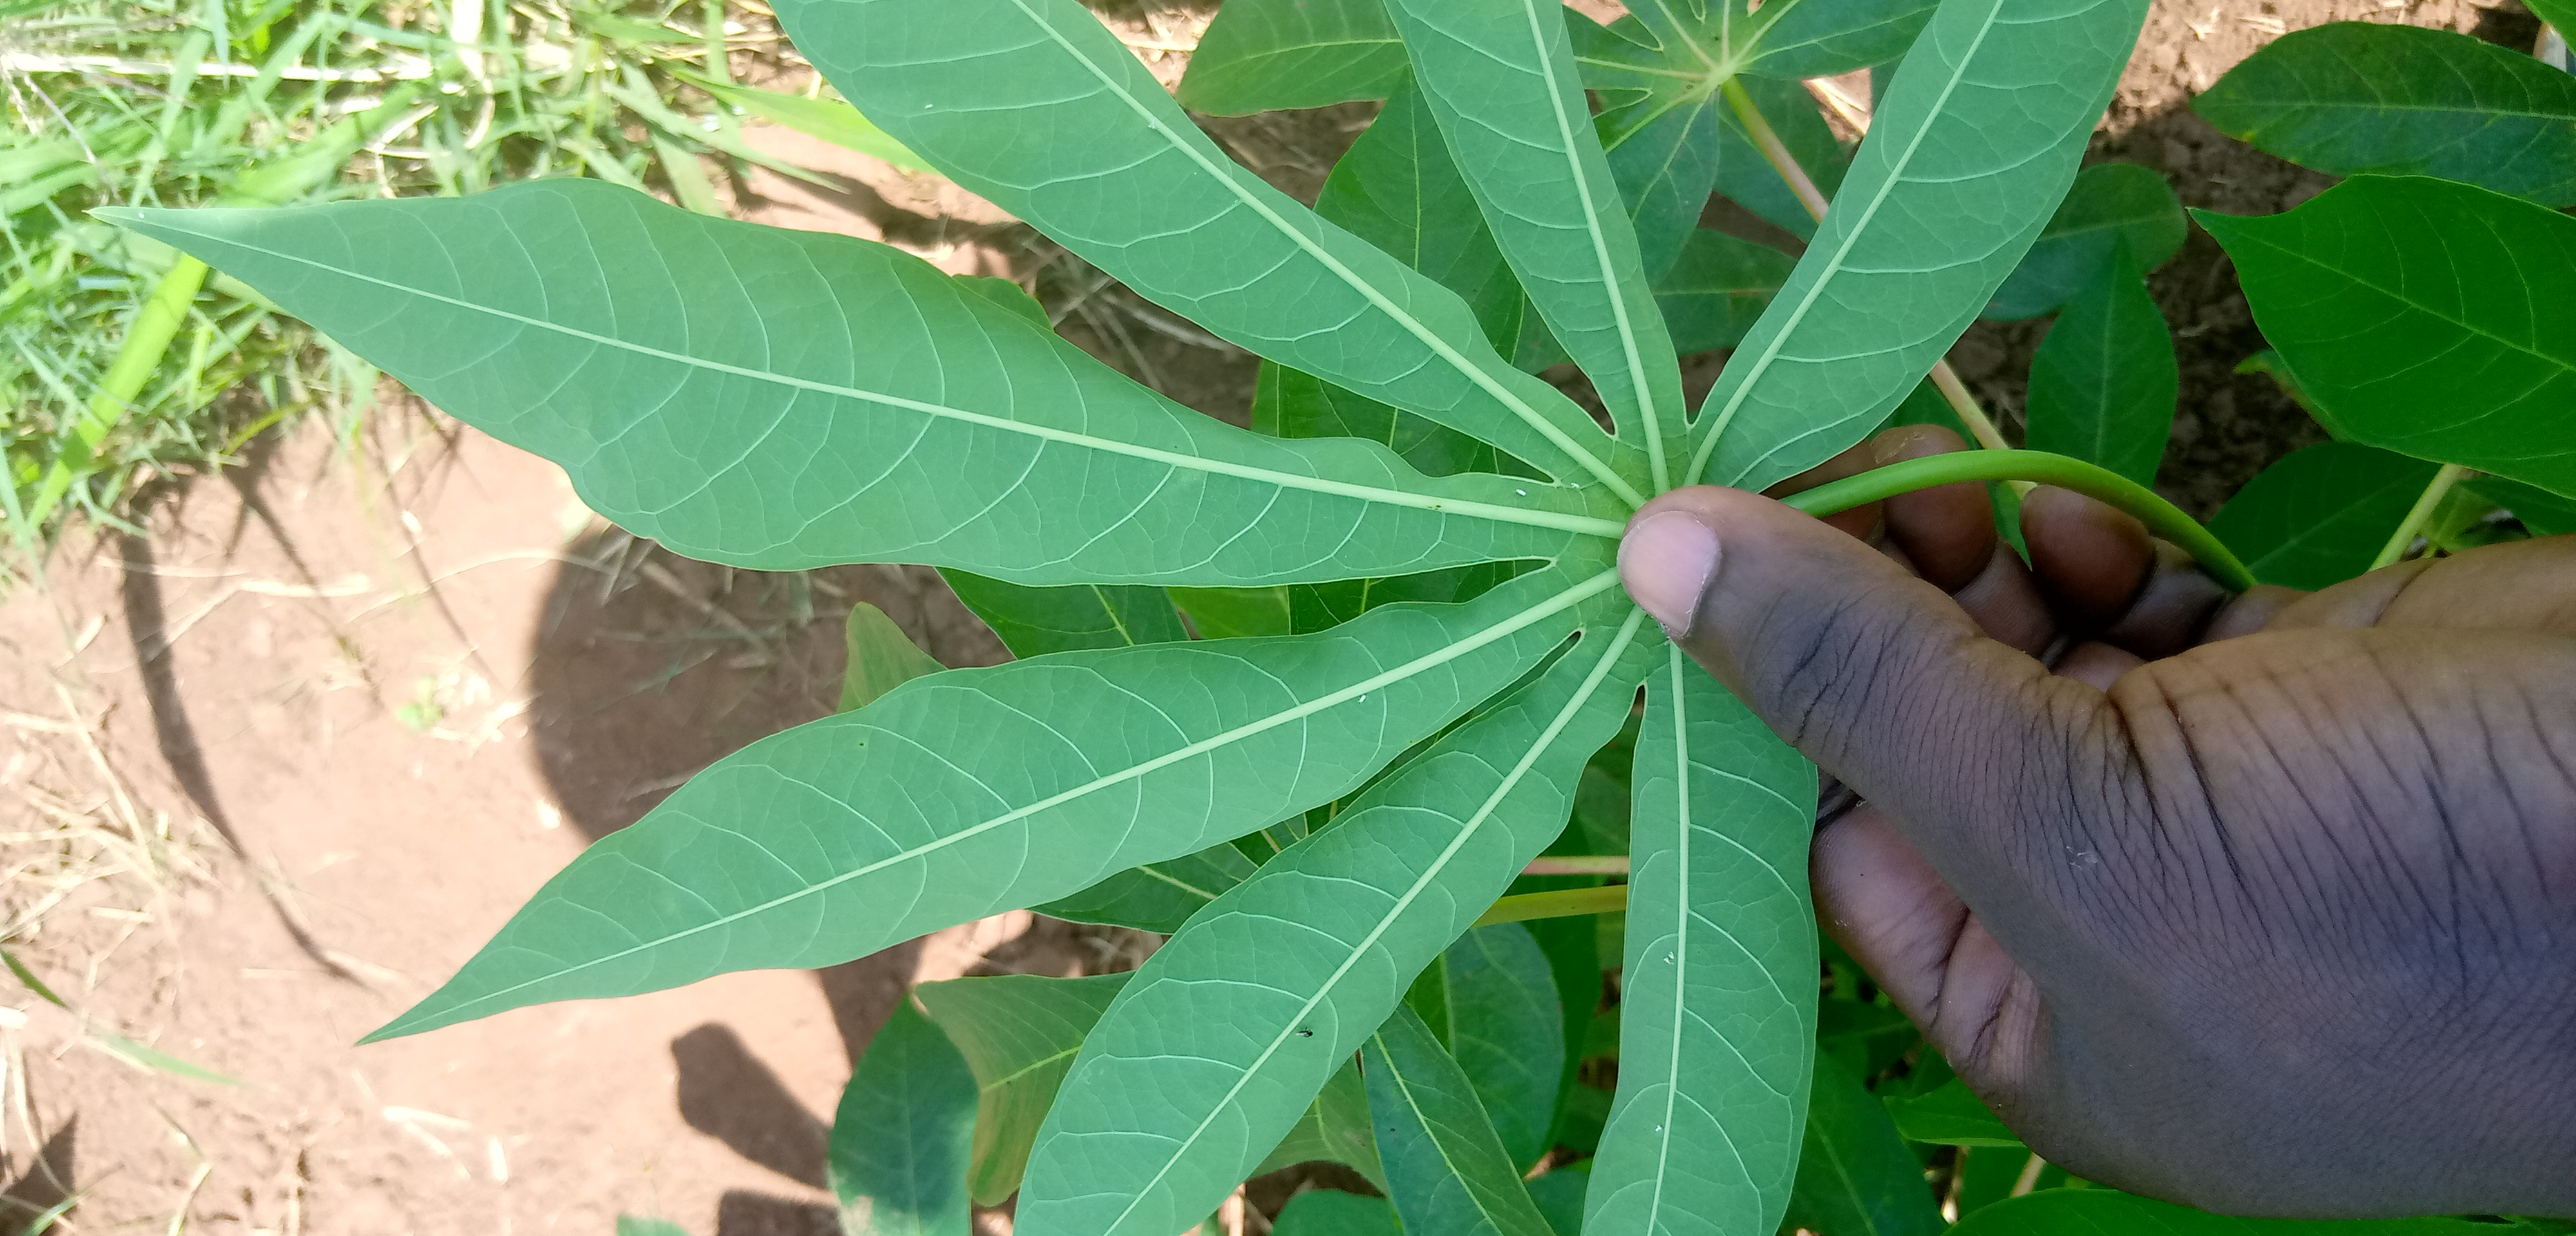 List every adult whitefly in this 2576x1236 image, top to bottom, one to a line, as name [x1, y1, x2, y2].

whitefly [923, 102, 934, 111]
whitefly [1147, 118, 1157, 131]
whitefly [1569, 481, 1582, 490]
whitefly [1514, 487, 1528, 498]
whitefly [1356, 693, 1370, 706]
whitefly [1667, 950, 1676, 960]
whitefly [1663, 956, 1671, 964]
whitefly [1654, 1122, 1664, 1134]